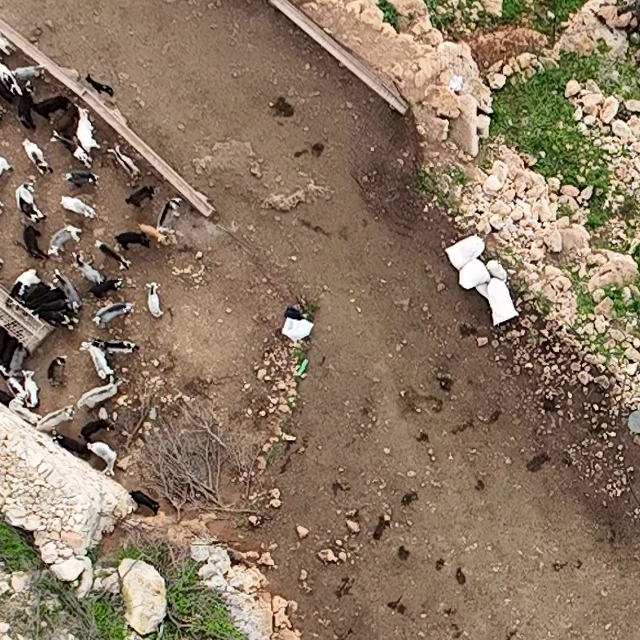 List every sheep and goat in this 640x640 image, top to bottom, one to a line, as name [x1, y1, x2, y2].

goat [0, 14, 15, 55]
goat [0, 53, 22, 95]
goat [0, 62, 18, 105]
goat [13, 66, 43, 78]
goat [85, 75, 114, 96]
goat [17, 81, 34, 129]
goat [33, 96, 70, 120]
goat [77, 106, 100, 150]
goat [50, 130, 92, 168]
goat [22, 138, 47, 174]
goat [109, 146, 140, 181]
goat [0, 153, 11, 179]
goat [65, 171, 98, 187]
goat [15, 182, 44, 222]
goat [123, 186, 155, 206]
goat [60, 195, 96, 219]
goat [157, 198, 183, 230]
goat [24, 224, 48, 260]
goat [137, 225, 169, 244]
goat [48, 226, 82, 256]
goat [113, 232, 150, 248]
goat [95, 239, 130, 271]
goat [73, 253, 102, 283]
goat [6, 269, 41, 306]
goat [55, 269, 83, 308]
goat [87, 280, 123, 297]
goat [145, 282, 163, 317]
goat [22, 283, 50, 305]
goat [23, 288, 67, 316]
goat [31, 299, 66, 316]
goat [93, 303, 132, 323]
goat [38, 312, 79, 330]
goat [0, 321, 18, 362]
goat [2, 330, 23, 364]
goat [91, 339, 138, 355]
goat [9, 341, 28, 376]
goat [79, 343, 113, 378]
goat [48, 356, 67, 387]
goat [0, 366, 24, 396]
goat [23, 371, 39, 407]
goat [78, 376, 122, 409]
goat [0, 383, 15, 406]
goat [8, 392, 39, 425]
goat [36, 405, 75, 430]
goat [81, 421, 115, 440]
goat [53, 431, 90, 458]
goat [87, 442, 116, 476]